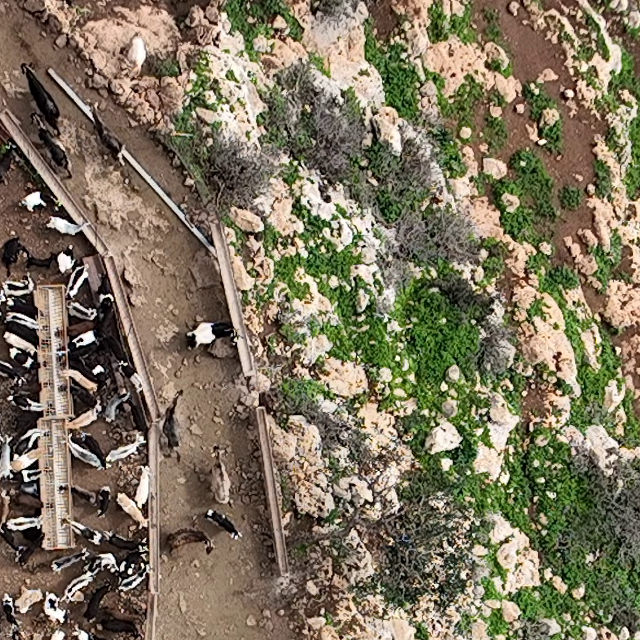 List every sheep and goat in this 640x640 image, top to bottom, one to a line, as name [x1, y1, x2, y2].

goat [125, 32, 147, 76]
goat [20, 62, 61, 135]
goat [87, 101, 126, 166]
goat [30, 111, 71, 176]
goat [0, 142, 15, 182]
goat [19, 192, 63, 212]
goat [45, 216, 90, 236]
goat [1, 236, 27, 267]
goat [57, 244, 74, 273]
goat [25, 252, 56, 267]
goat [64, 264, 89, 301]
goat [2, 272, 34, 295]
goat [96, 273, 114, 311]
goat [0, 290, 6, 323]
goat [7, 296, 44, 318]
goat [66, 302, 97, 319]
goat [100, 306, 115, 332]
goat [6, 312, 47, 330]
goat [6, 321, 39, 345]
goat [54, 321, 96, 336]
goat [185, 321, 241, 350]
goat [57, 330, 95, 355]
goat [3, 333, 38, 355]
goat [104, 334, 126, 361]
goat [208, 334, 240, 358]
goat [59, 341, 99, 364]
goat [8, 348, 47, 370]
goat [85, 358, 106, 394]
goat [63, 360, 97, 381]
goat [119, 360, 142, 388]
goat [0, 361, 27, 385]
goat [58, 369, 97, 391]
goat [10, 380, 51, 394]
goat [58, 384, 101, 412]
goat [161, 390, 184, 457]
goat [104, 391, 130, 421]
goat [7, 394, 54, 412]
goat [126, 402, 145, 430]
goat [64, 407, 97, 429]
goat [12, 428, 49, 460]
goat [61, 432, 100, 467]
goat [81, 432, 112, 471]
goat [105, 433, 147, 461]
goat [0, 434, 13, 480]
goat [211, 445, 231, 504]
goat [11, 447, 52, 473]
goat [11, 466, 52, 482]
goat [134, 466, 152, 508]
goat [20, 483, 39, 494]
goat [58, 484, 96, 506]
goat [97, 486, 110, 519]
goat [0, 488, 10, 534]
goat [9, 488, 55, 509]
goat [117, 493, 150, 529]
goat [205, 510, 243, 541]
goat [6, 514, 44, 530]
goat [61, 516, 102, 545]
goat [0, 526, 23, 554]
goat [167, 528, 215, 555]
goat [103, 530, 150, 551]
goat [15, 532, 46, 571]
goat [120, 546, 147, 577]
goat [51, 548, 88, 574]
goat [84, 553, 119, 576]
goat [118, 563, 151, 591]
goat [62, 572, 95, 602]
goat [83, 583, 112, 621]
goat [15, 587, 42, 613]
goat [44, 591, 65, 623]
goat [2, 593, 19, 627]
goat [102, 617, 138, 637]
goat [73, 625, 91, 639]
goat [12, 628, 30, 639]
goat [42, 630, 65, 639]
goat [90, 632, 124, 639]